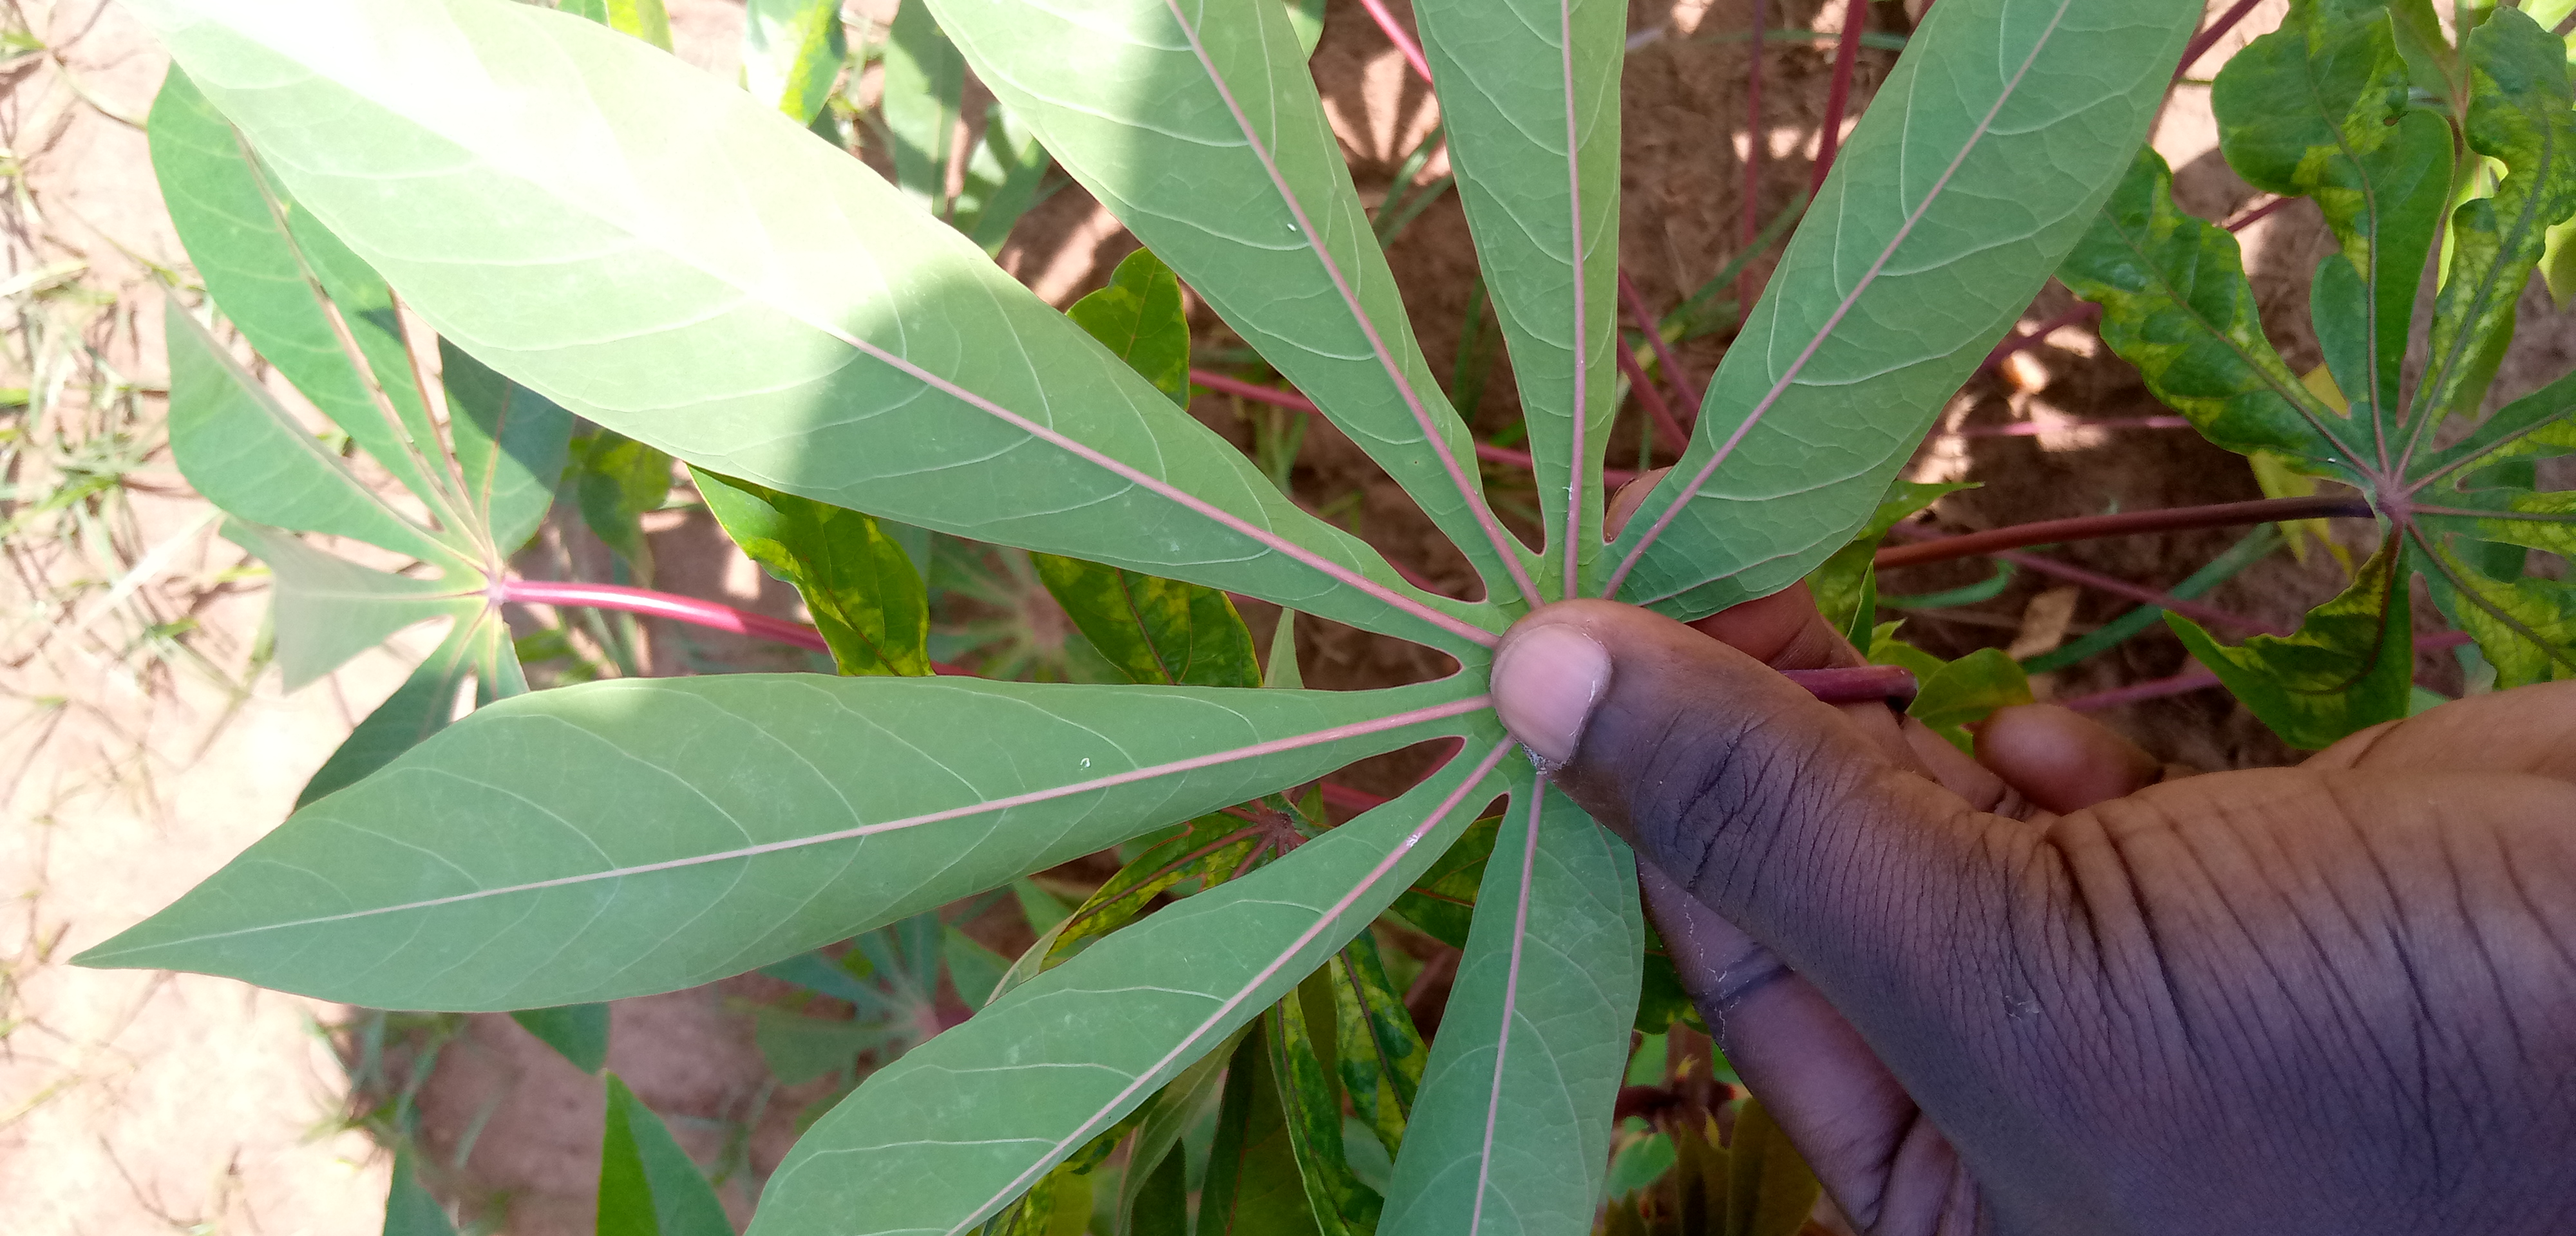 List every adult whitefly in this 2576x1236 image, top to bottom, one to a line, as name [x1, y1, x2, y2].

whitefly [1285, 220, 1298, 233]
whitefly [1560, 483, 1573, 501]
whitefly [1079, 754, 1092, 771]
whitefly [1405, 831, 1423, 848]